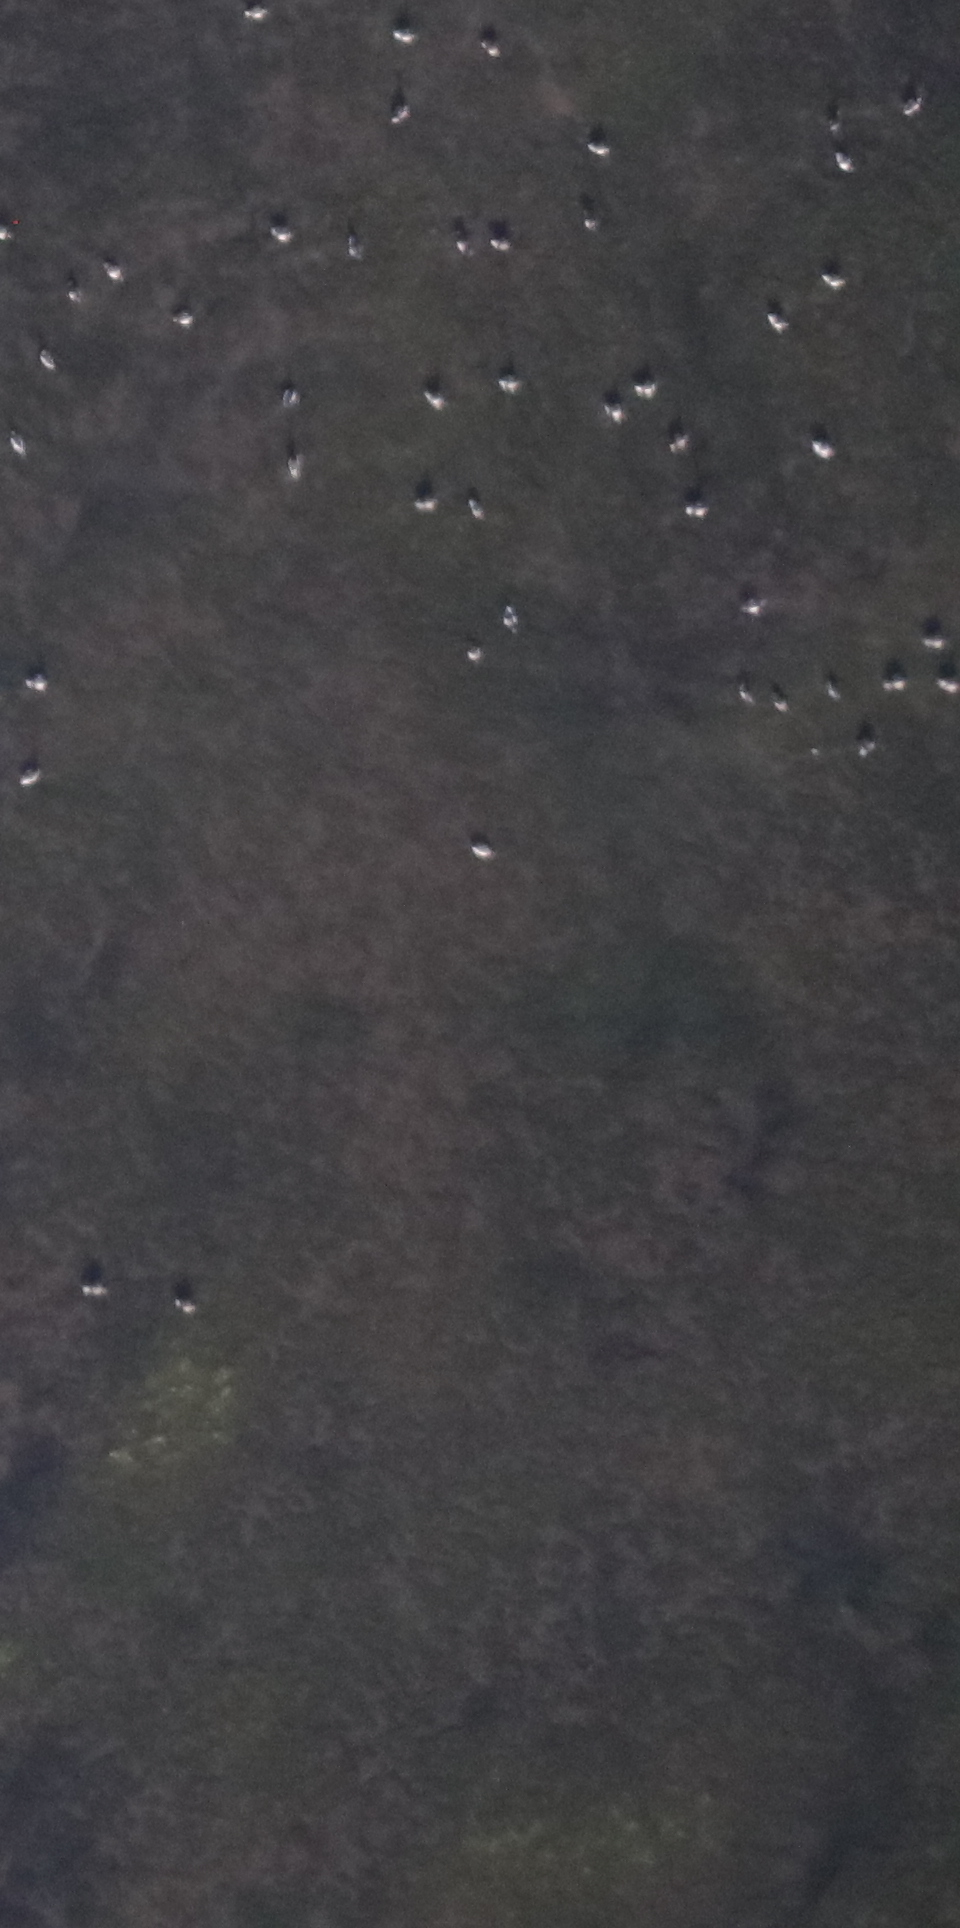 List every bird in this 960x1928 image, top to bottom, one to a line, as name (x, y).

brant (262, 16)
brant (395, 30)
brant (496, 49)
brant (391, 107)
brant (920, 110)
brant (837, 116)
brant (597, 141)
brant (848, 163)
brant (590, 217)
brant (296, 232)
brant (3, 237)
brant (510, 237)
brant (462, 248)
brant (360, 250)
brant (117, 267)
brant (832, 286)
brant (78, 288)
brant (177, 309)
brant (777, 322)
brant (53, 342)
brant (511, 378)
brant (648, 379)
brant (296, 389)
brant (422, 402)
brant (612, 425)
brant (24, 434)
brant (681, 438)
brant (820, 453)
brant (298, 459)
brant (438, 507)
brant (487, 510)
brant (698, 511)
brant (761, 605)
brant (508, 617)
brant (922, 645)
brant (475, 655)
brant (35, 681)
brant (942, 686)
brant (891, 690)
brant (841, 694)
brant (739, 695)
brant (780, 706)
brant (871, 749)
brant (34, 778)
brant (494, 854)
brant (97, 1294)
brant (197, 1303)